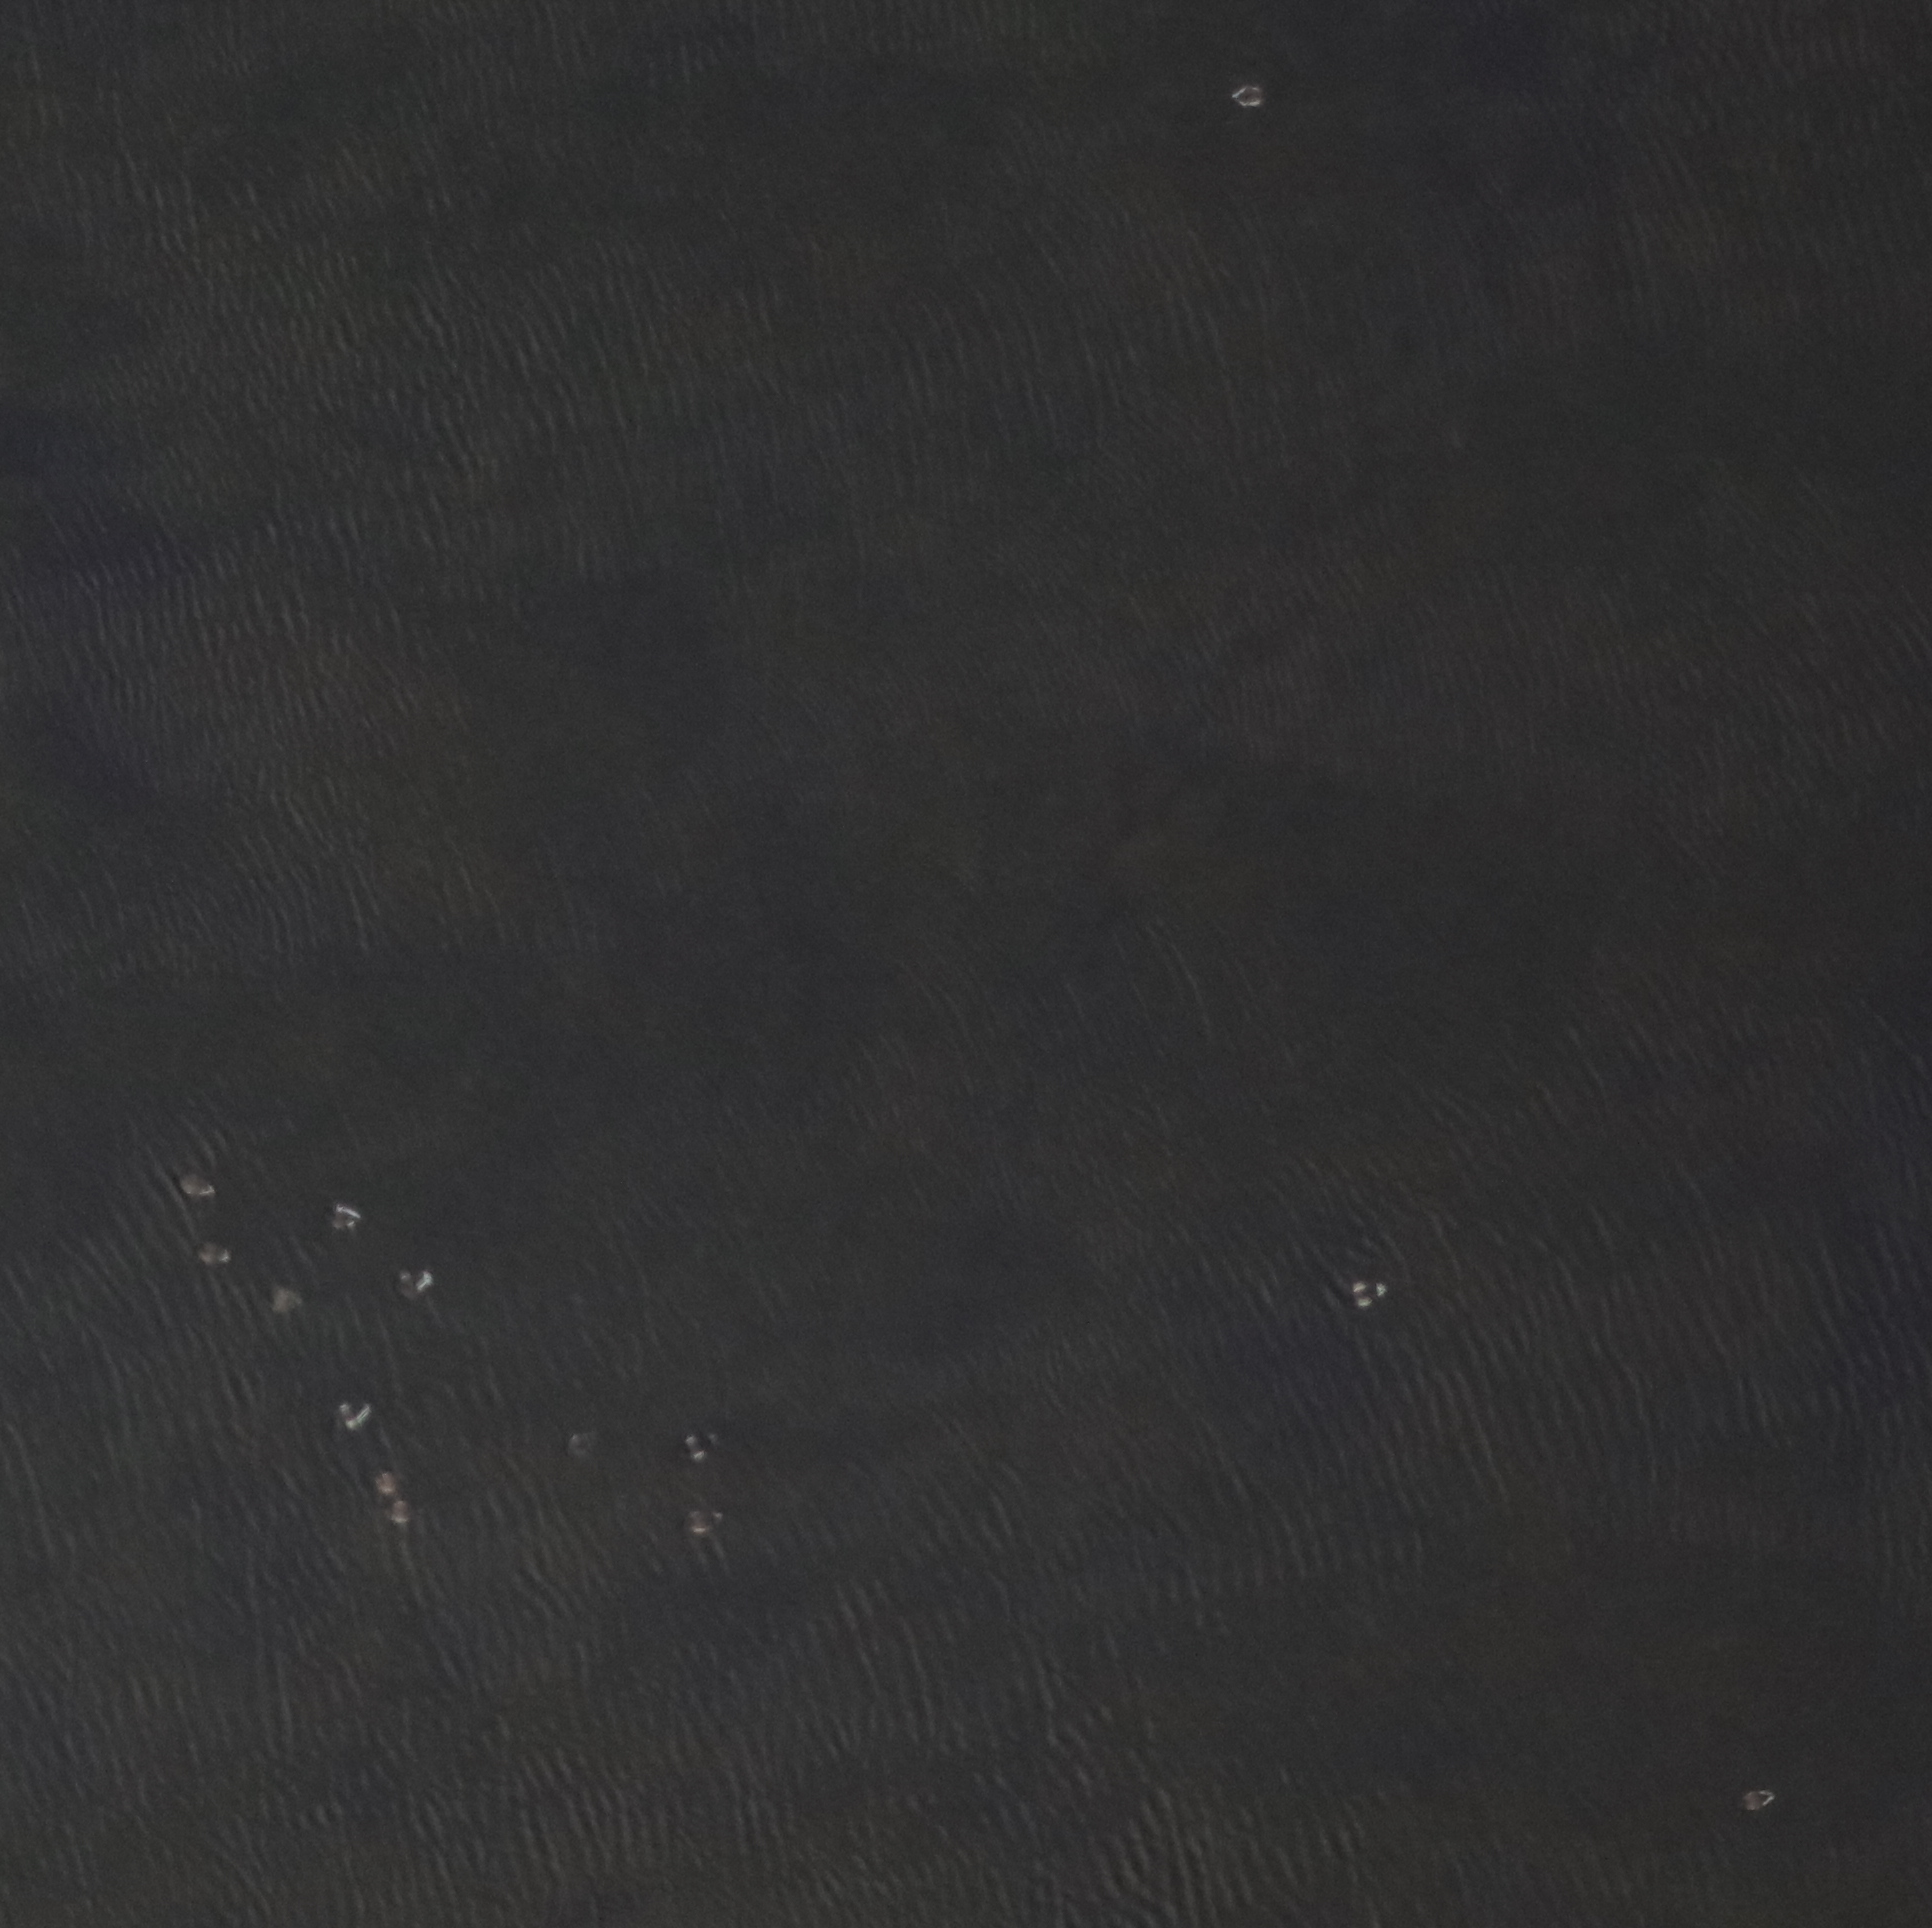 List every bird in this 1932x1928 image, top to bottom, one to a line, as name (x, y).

brant (1252, 96)
brant (193, 1183)
brant (341, 1212)
brant (213, 1252)
brant (413, 1284)
brant (1364, 1296)
brant (282, 1303)
brant (355, 1412)
brant (581, 1442)
brant (700, 1445)
brant (388, 1482)
brant (400, 1509)
brant (706, 1522)
brant (1755, 1800)